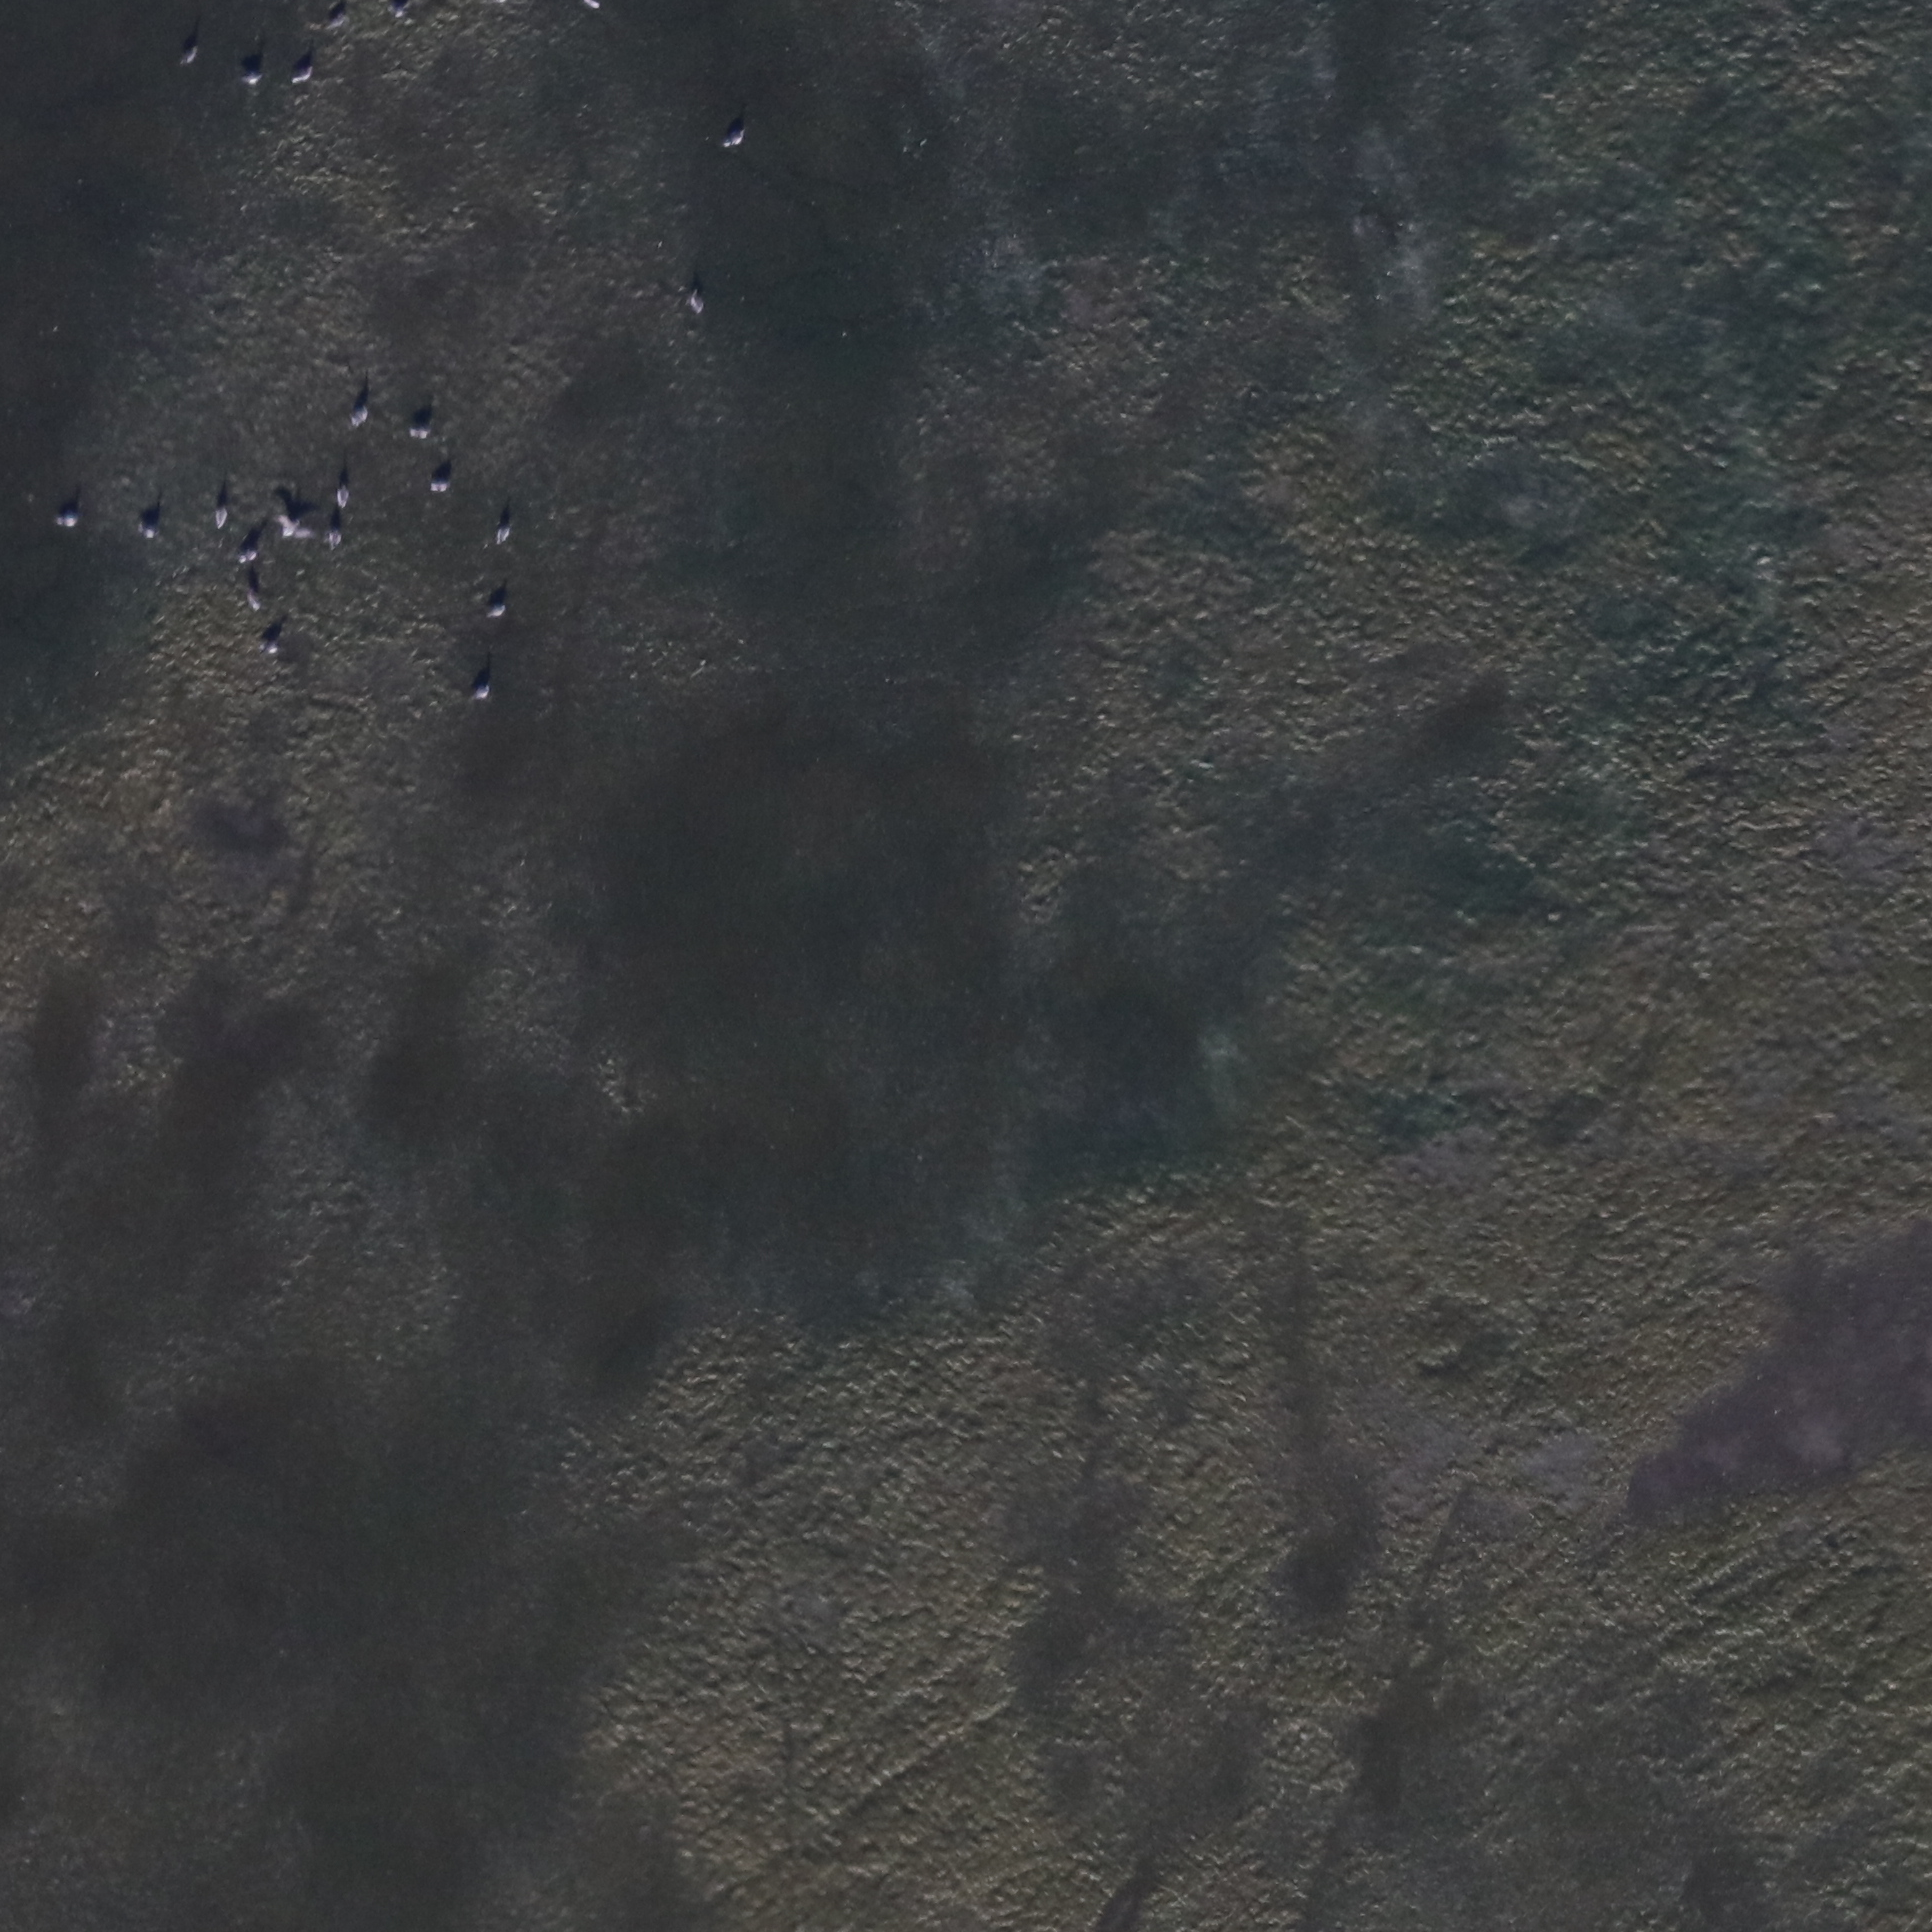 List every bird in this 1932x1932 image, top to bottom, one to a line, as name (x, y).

brant (405, 6)
brant (346, 10)
brant (190, 49)
brant (258, 72)
brant (311, 73)
brant (737, 139)
brant (699, 309)
brant (358, 419)
brant (419, 425)
brant (441, 484)
brant (348, 495)
brant (226, 511)
brant (68, 522)
brant (291, 524)
brant (151, 528)
brant (326, 532)
brant (507, 545)
brant (244, 557)
brant (252, 594)
brant (496, 605)
brant (275, 638)
brant (484, 689)